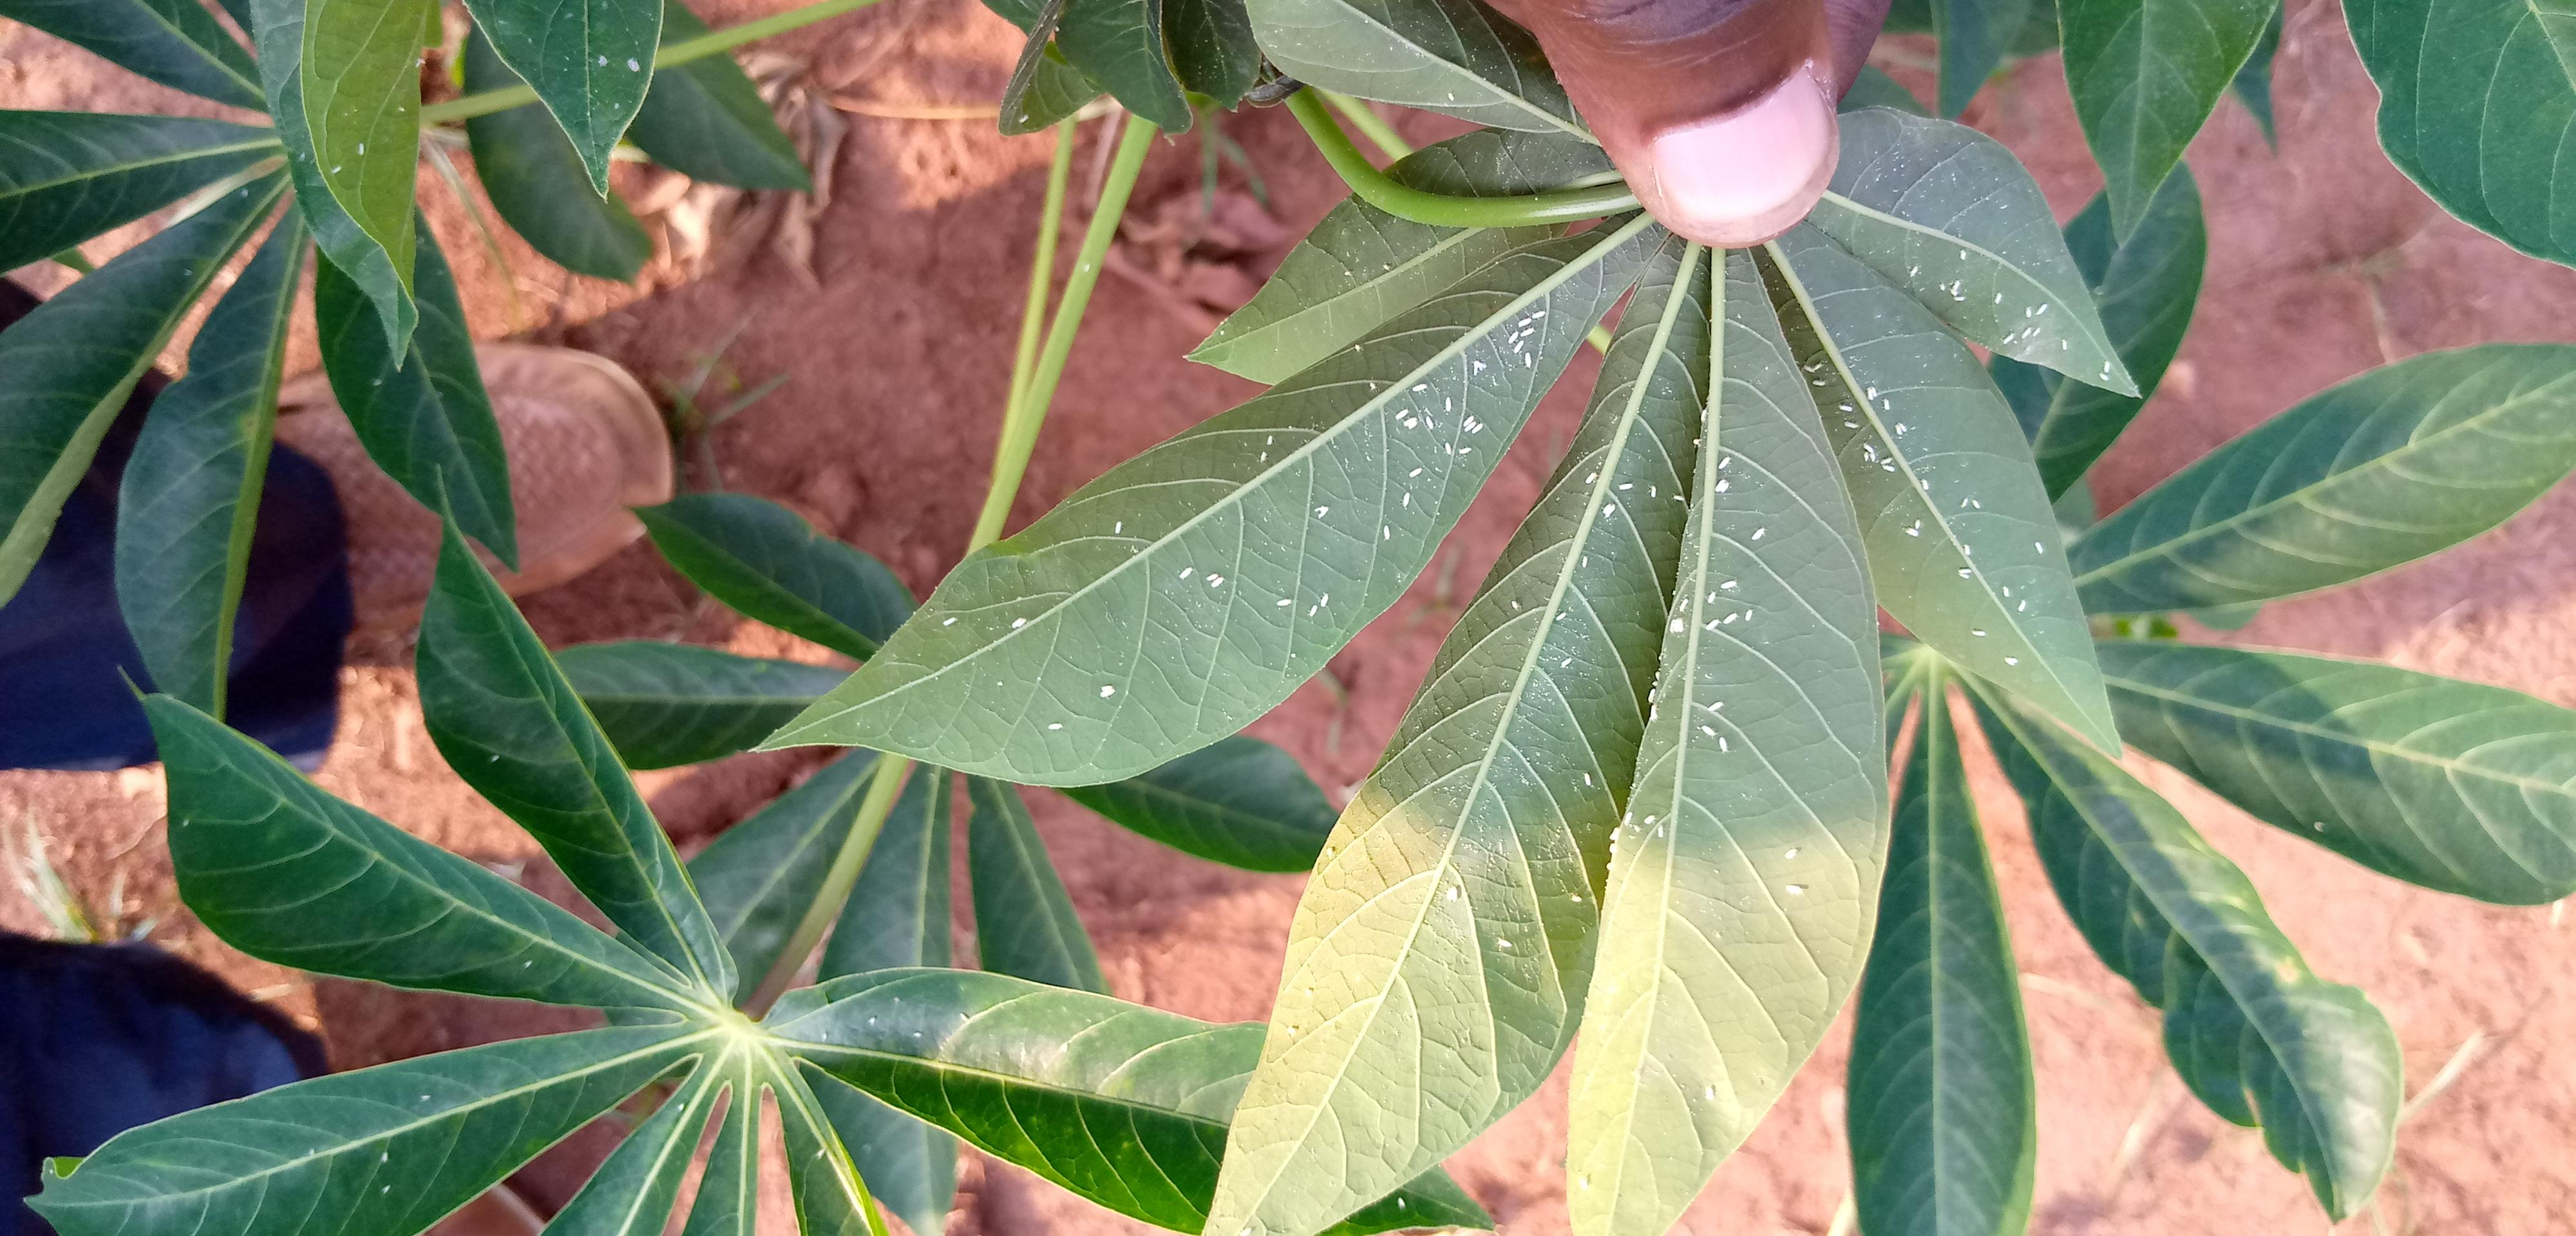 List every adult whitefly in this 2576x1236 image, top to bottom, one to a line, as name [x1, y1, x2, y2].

whitefly [1054, 24, 1061, 33]
whitefly [413, 57, 428, 68]
whitefly [1446, 89, 1457, 104]
whitefly [395, 104, 406, 113]
whitefly [1018, 113, 1032, 125]
whitefly [357, 140, 366, 156]
whitefly [297, 152, 306, 162]
whitefly [331, 165, 343, 175]
whitefly [240, 186, 250, 198]
whitefly [1958, 247, 1967, 261]
whitefly [1383, 263, 1391, 271]
whitefly [1908, 263, 1921, 278]
whitefly [1343, 269, 1352, 278]
whitefly [1951, 279, 1962, 290]
whitefly [1938, 281, 1946, 292]
whitefly [1949, 289, 1959, 297]
whitefly [1991, 291, 2003, 306]
whitefly [1951, 295, 1967, 303]
whitefly [2035, 302, 2049, 316]
whitefly [2025, 306, 2032, 319]
whitefly [1531, 310, 1547, 319]
whitefly [1516, 317, 1531, 328]
whitefly [1520, 326, 1537, 338]
whitefly [2032, 326, 2041, 338]
whitefly [2021, 326, 2032, 341]
whitefly [1507, 330, 1519, 346]
whitefly [2002, 332, 2015, 345]
whitefly [2060, 336, 2069, 351]
whitefly [1513, 338, 1525, 357]
whitefly [1353, 343, 1363, 353]
whitefly [1523, 350, 1534, 370]
whitefly [1468, 356, 1491, 378]
whitefly [2101, 358, 2112, 374]
whitefly [1814, 362, 1824, 371]
whitefly [1803, 364, 1814, 373]
whitefly [2098, 371, 2109, 382]
whitefly [1810, 378, 1828, 388]
whitefly [1367, 381, 1378, 392]
whitefly [1411, 382, 1429, 395]
whitefly [1872, 386, 1879, 398]
whitefly [1868, 386, 1873, 400]
whitefly [1442, 395, 1455, 415]
whitefly [1881, 397, 1891, 411]
whitefly [1835, 403, 1855, 414]
whitefly [1395, 407, 1409, 422]
whitefly [1700, 407, 1707, 422]
whitefly [1425, 413, 1439, 433]
whitefly [1463, 414, 1475, 427]
whitefly [1403, 417, 1419, 426]
whitefly [1842, 419, 1860, 431]
whitefly [1409, 420, 1418, 431]
whitefly [1464, 420, 1477, 433]
whitefly [1899, 422, 1908, 433]
whitefly [1472, 422, 1483, 435]
whitefly [1894, 424, 1903, 436]
whitefly [1265, 433, 1275, 447]
whitefly [1691, 436, 1702, 447]
whitefly [1443, 440, 1453, 457]
whitefly [1862, 442, 1875, 453]
whitefly [1458, 445, 1473, 457]
whitefly [1862, 449, 1868, 462]
whitefly [1259, 450, 1268, 462]
whitefly [1869, 452, 1878, 464]
whitefly [1718, 456, 1732, 469]
whitefly [1880, 456, 1894, 465]
whitefly [1407, 465, 1425, 478]
whitefly [1882, 465, 1895, 473]
whitefly [1584, 471, 1598, 485]
whitefly [1920, 476, 1931, 491]
whitefly [1715, 478, 1727, 492]
whitefly [1617, 480, 1634, 492]
whitefly [1722, 482, 1730, 492]
whitefly [1649, 482, 1659, 500]
whitefly [1401, 490, 1414, 510]
whitefly [1672, 493, 1686, 503]
whitefly [1960, 496, 1969, 509]
whitefly [1971, 498, 1982, 510]
whitefly [1603, 502, 1611, 514]
whitefly [1312, 503, 1330, 519]
whitefly [1605, 503, 1616, 518]
whitefly [1913, 517, 1922, 529]
whitefly [1112, 520, 1122, 535]
whitefly [1381, 523, 1394, 542]
whitefly [1751, 525, 1767, 545]
whitefly [1904, 526, 1919, 537]
whitefly [2033, 540, 2045, 556]
whitefly [1962, 543, 1973, 556]
whitefly [1580, 553, 1589, 568]
whitefly [1178, 564, 1194, 581]
whitefly [1956, 566, 1973, 574]
whitefly [1206, 572, 1220, 582]
whitefly [1958, 573, 1971, 580]
whitefly [1211, 576, 1224, 589]
whitefly [1719, 576, 1739, 592]
whitefly [2000, 585, 2011, 599]
whitefly [1318, 589, 1331, 608]
whitefly [1705, 589, 1717, 606]
whitefly [1274, 595, 1293, 608]
whitefly [1680, 597, 1689, 612]
whitefly [1510, 598, 1521, 610]
whitefly [2016, 598, 2029, 613]
whitefly [1308, 603, 1320, 619]
whitefly [1743, 607, 1756, 624]
whitefly [1554, 611, 1568, 623]
whitefly [1722, 611, 1738, 626]
whitefly [940, 613, 958, 628]
whitefly [1704, 617, 1720, 632]
whitefly [1011, 617, 1028, 630]
whitefly [1669, 617, 1676, 635]
whitefly [1674, 617, 1685, 633]
whitefly [1969, 627, 1988, 638]
whitefly [1558, 655, 1573, 668]
whitefly [2002, 655, 2019, 666]
whitefly [1654, 669, 1661, 680]
whitefly [1651, 680, 1658, 687]
whitefly [1100, 684, 1113, 691]
whitefly [1647, 687, 1656, 702]
whitefly [1099, 688, 1115, 699]
whitefly [1706, 700, 1727, 712]
whitefly [1649, 702, 1659, 721]
whitefly [1045, 720, 1065, 733]
whitefly [1700, 724, 1716, 736]
whitefly [1718, 735, 1729, 754]
whitefly [1582, 770, 1596, 787]
whitefly [1623, 810, 1633, 827]
whitefly [1642, 812, 1657, 827]
whitefly [1632, 823, 1642, 833]
whitefly [1656, 824, 1666, 840]
whitefly [1609, 825, 1619, 840]
whitefly [1608, 841, 1616, 855]
whitefly [1324, 844, 1335, 859]
whitefly [1783, 846, 1799, 861]
whitefly [1605, 861, 1614, 871]
whitefly [1783, 882, 1805, 899]
whitefly [1445, 885, 1452, 902]
whitefly [1452, 885, 1459, 903]
whitefly [1568, 890, 1584, 904]
whitefly [1495, 937, 1513, 950]
whitefly [1303, 985, 1314, 998]
whitefly [1283, 1025, 1298, 1036]
whitefly [1703, 1083, 1717, 1101]
whitefly [1578, 1175, 1591, 1191]
whitefly [1396, 1194, 1407, 1210]
whitefly [1238, 1226, 1252, 1236]